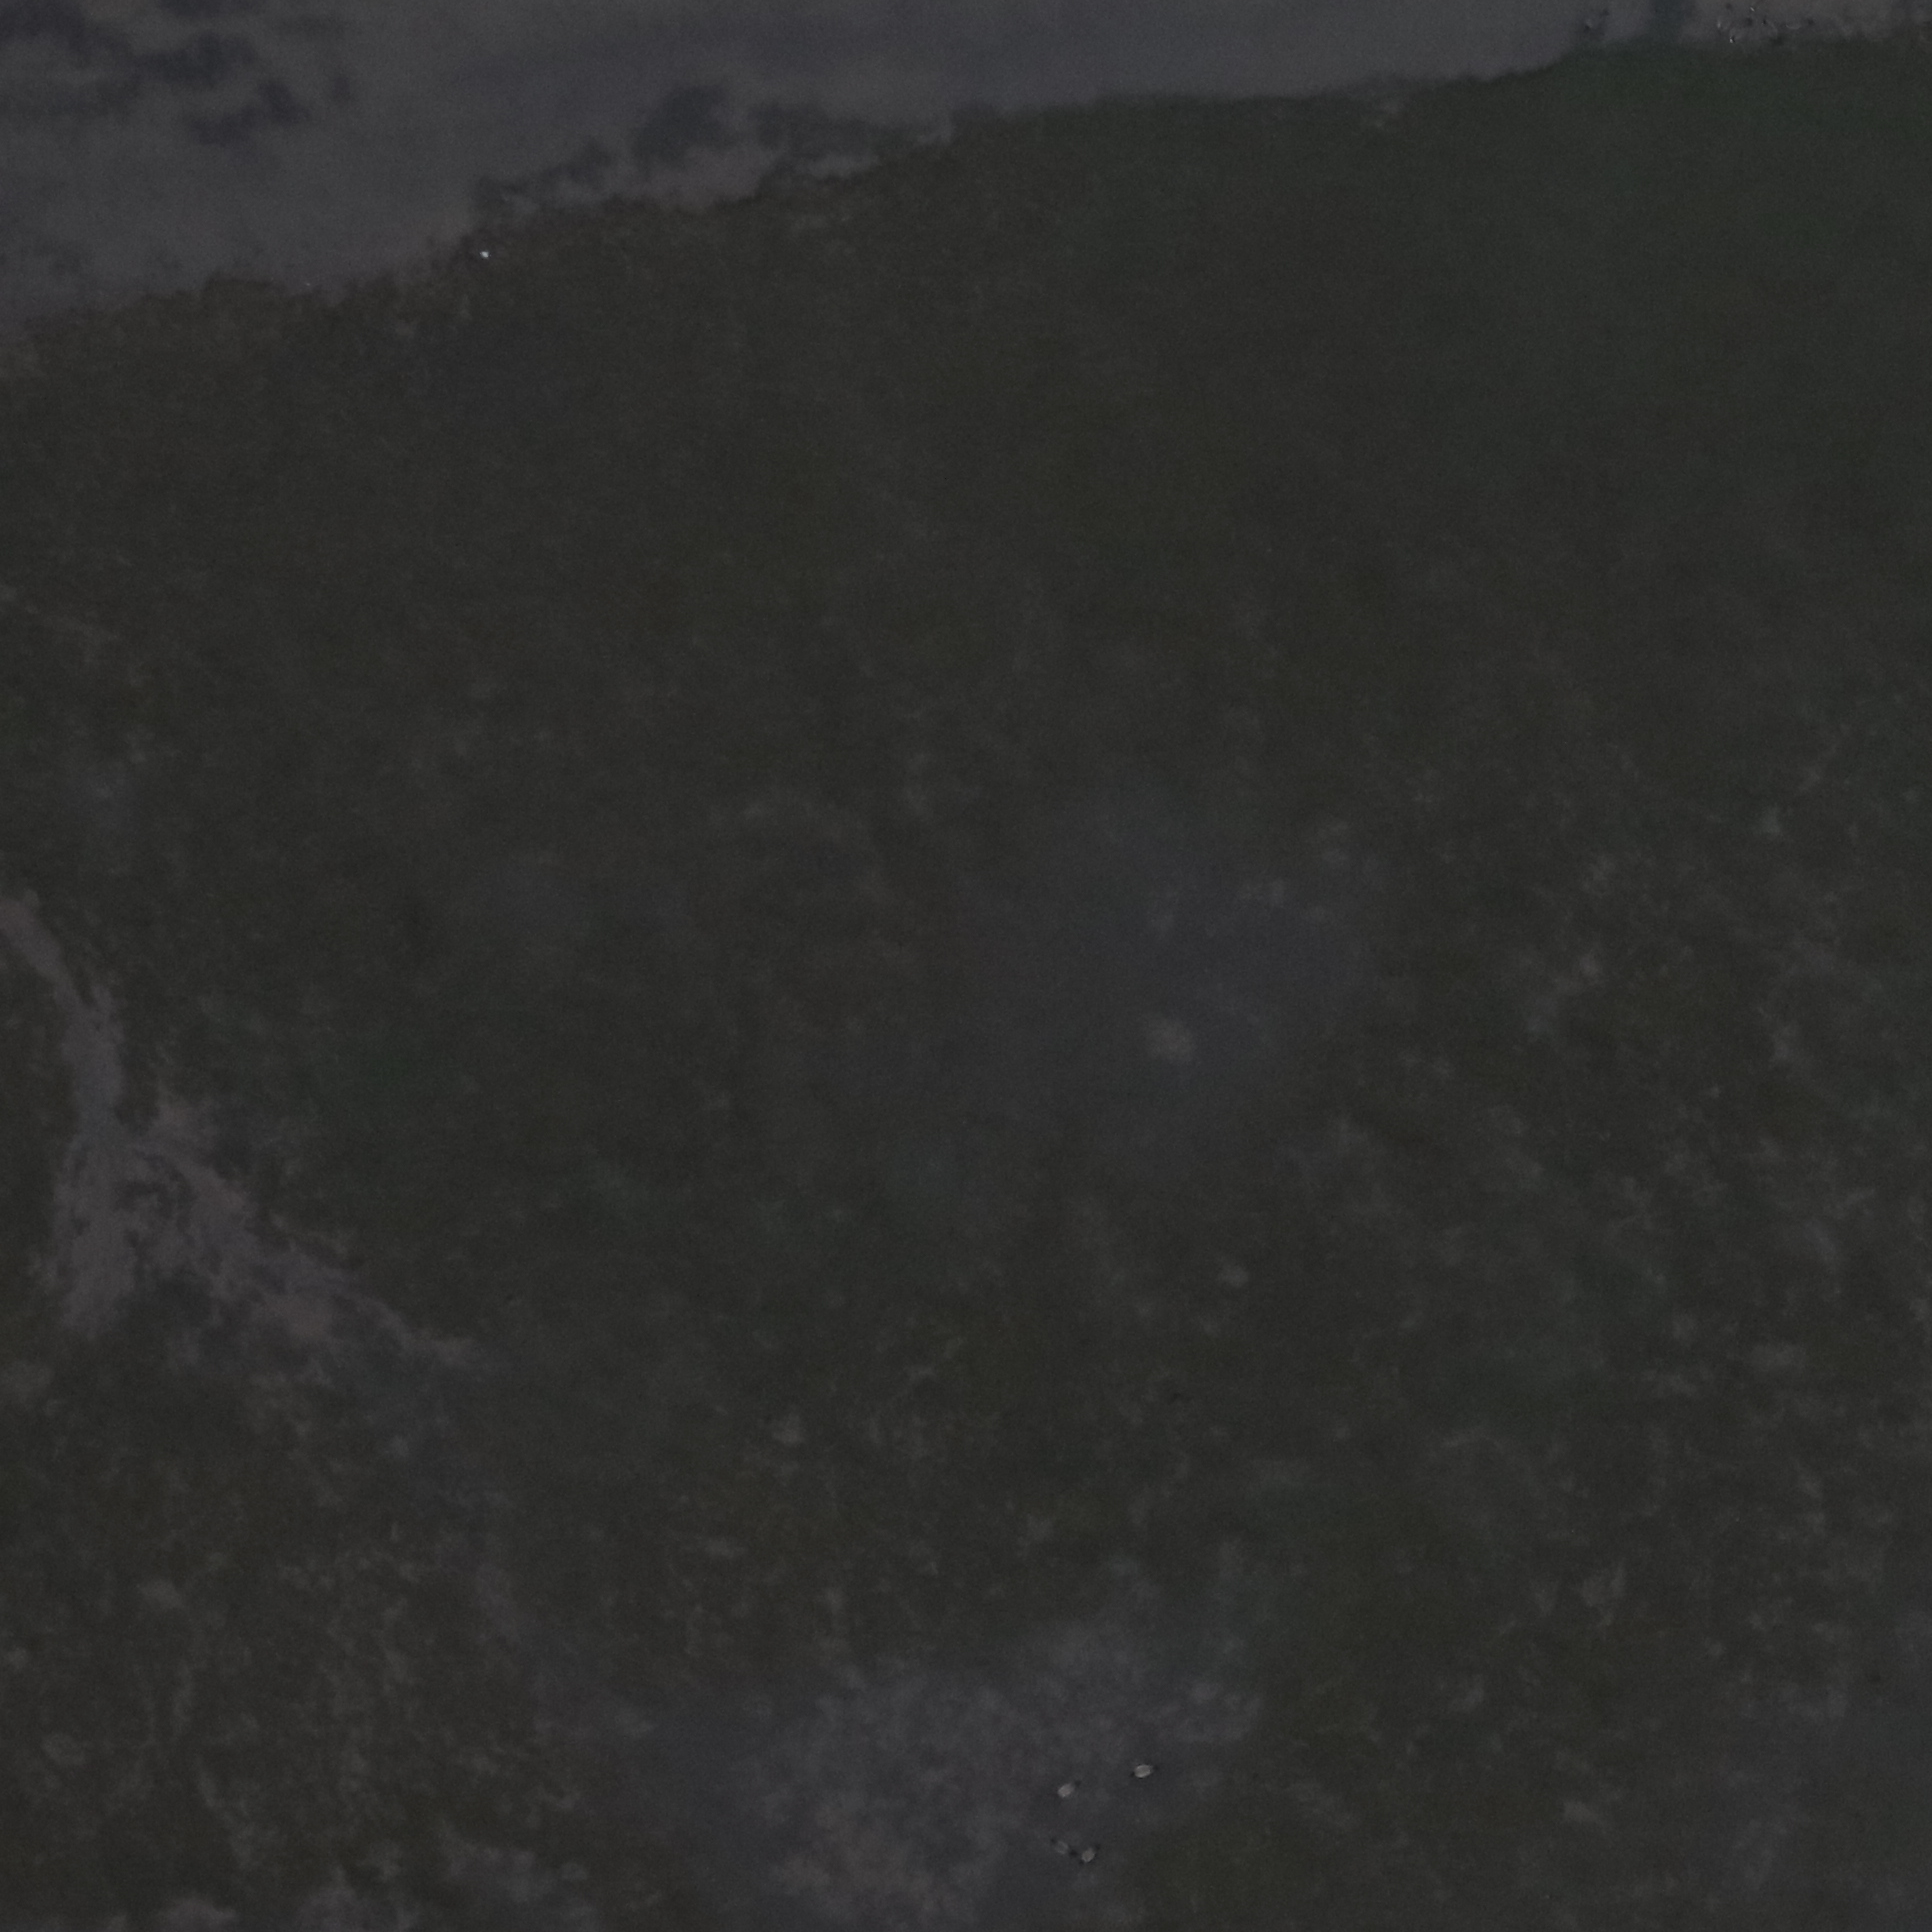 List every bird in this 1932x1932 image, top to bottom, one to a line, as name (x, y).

Canada goose (1596, 16)
Canada goose (1726, 18)
Canada goose (1808, 18)
Canada goose (1773, 23)
Canada goose (1736, 34)
Canada goose (1140, 1771)
Canada goose (1072, 1785)
Canada goose (1059, 1844)
Canada goose (1094, 1855)